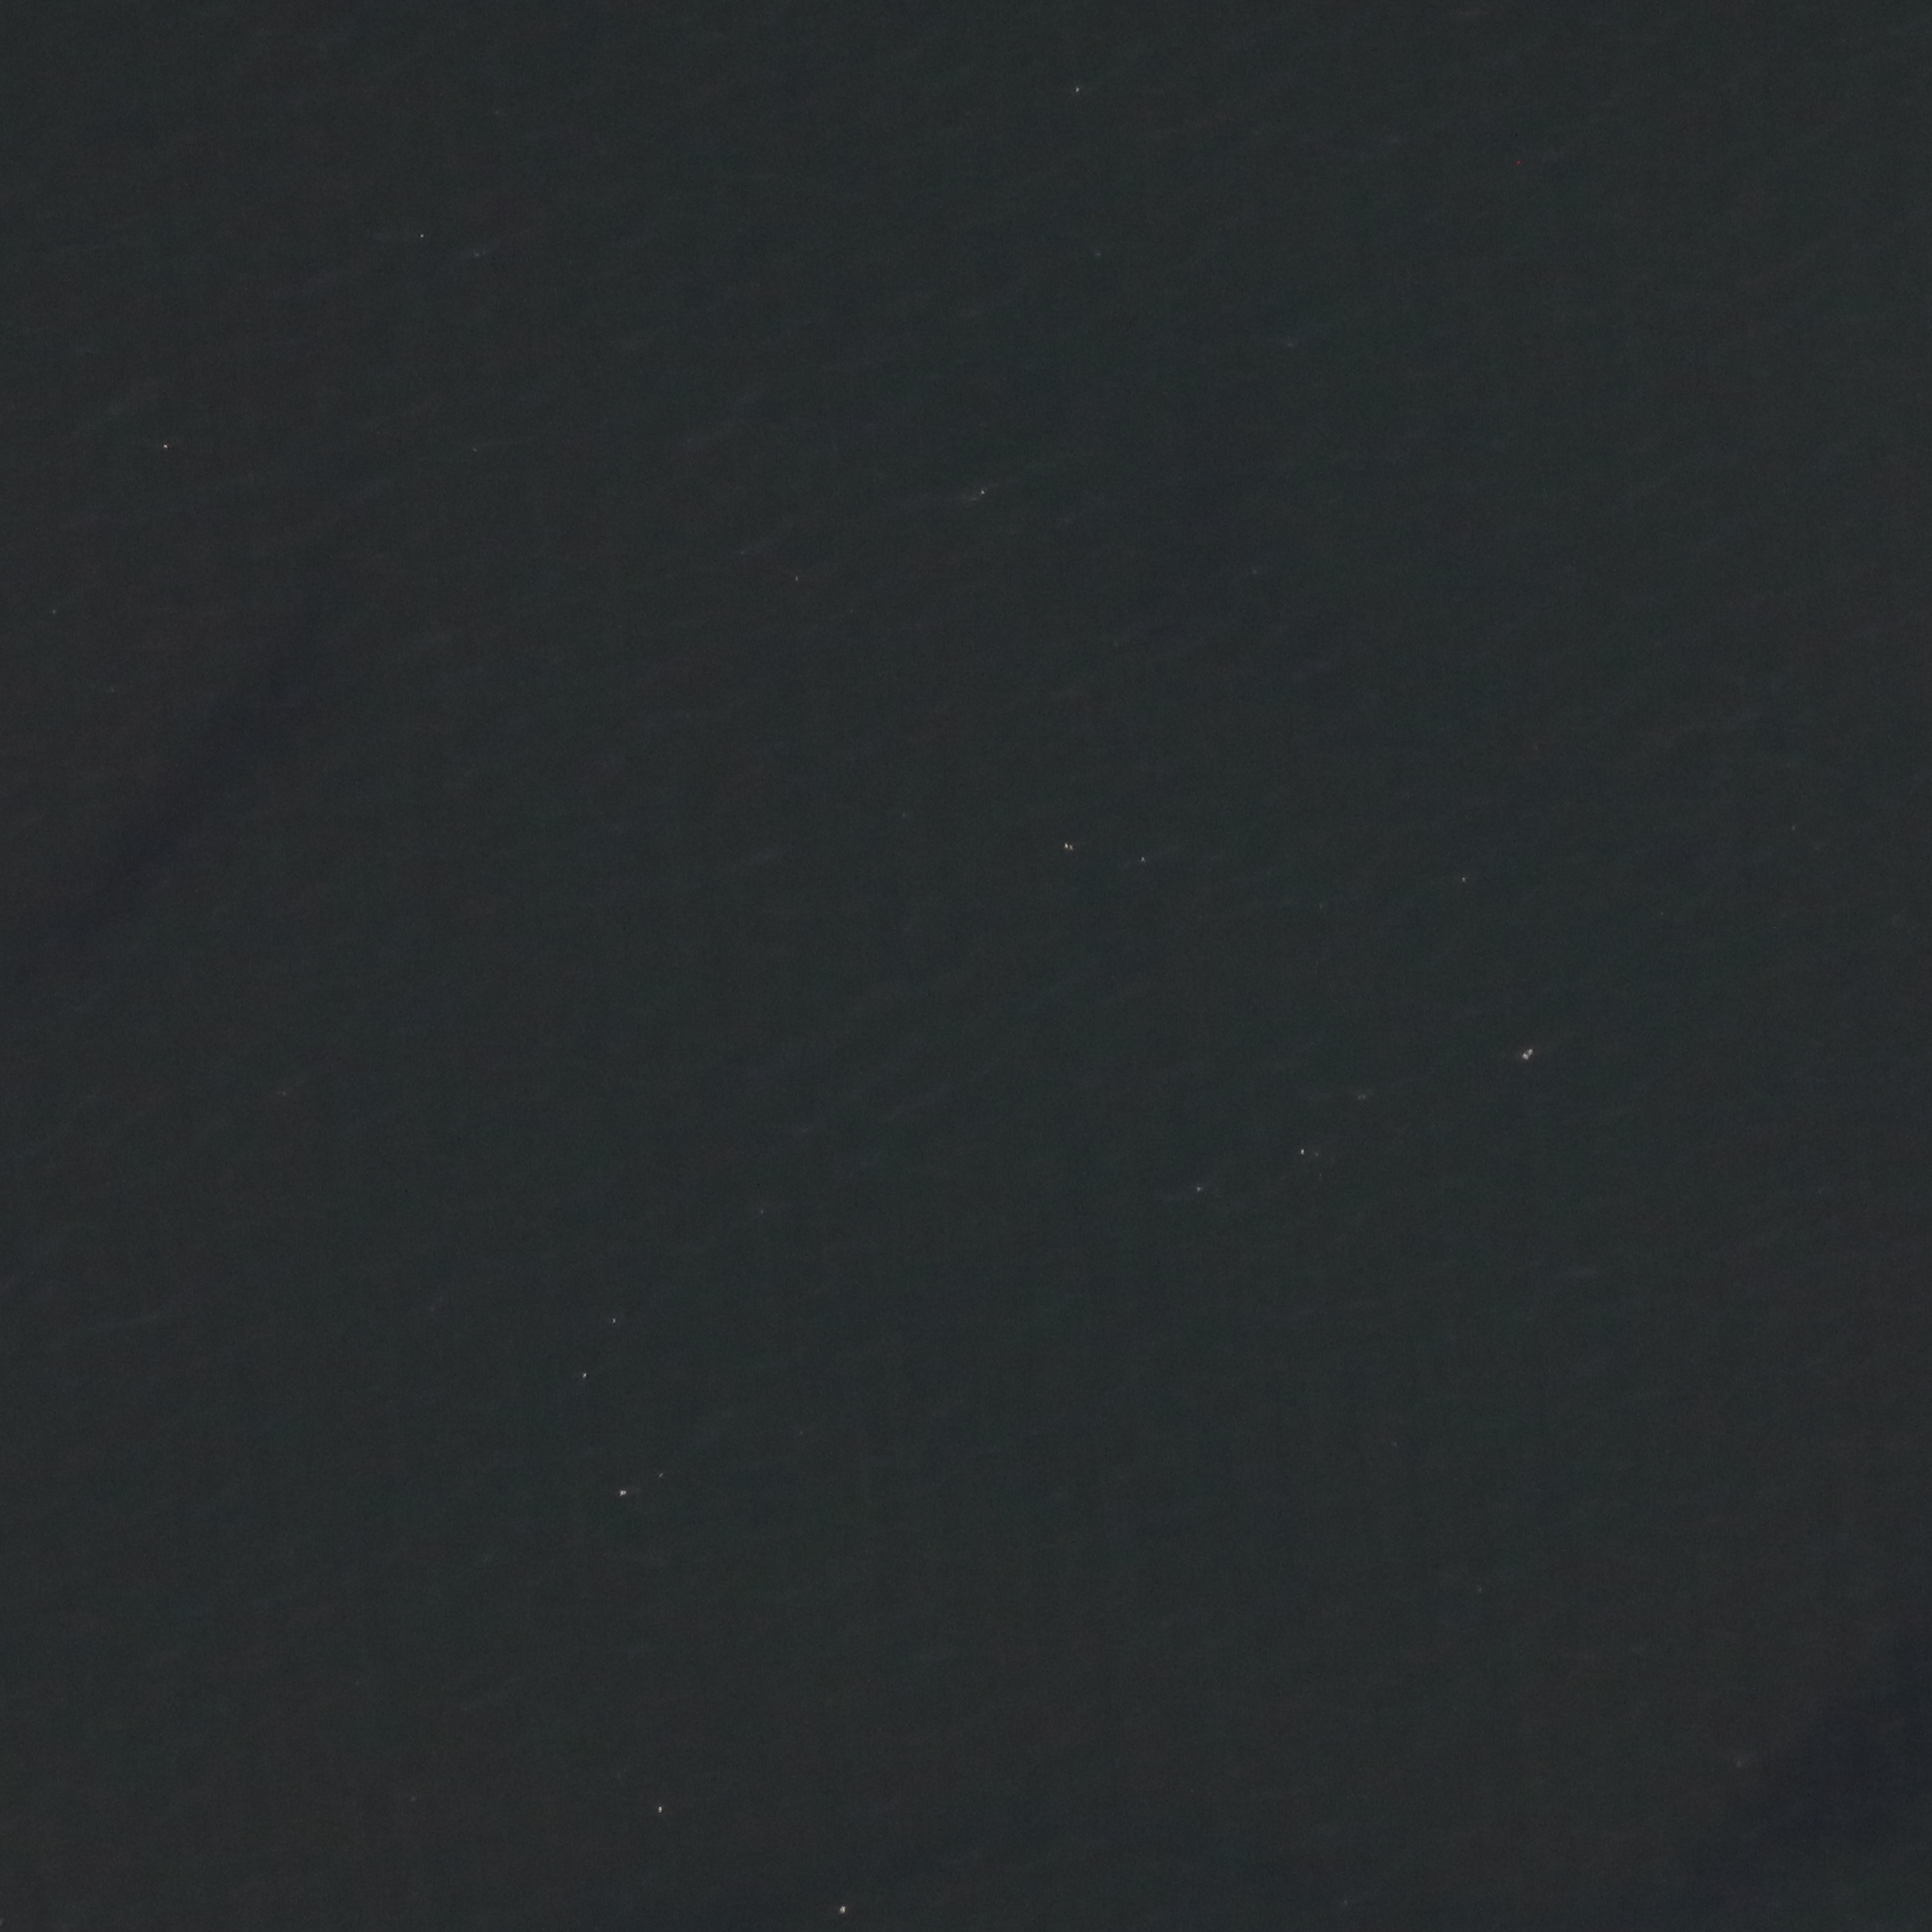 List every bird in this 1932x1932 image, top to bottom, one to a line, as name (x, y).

None